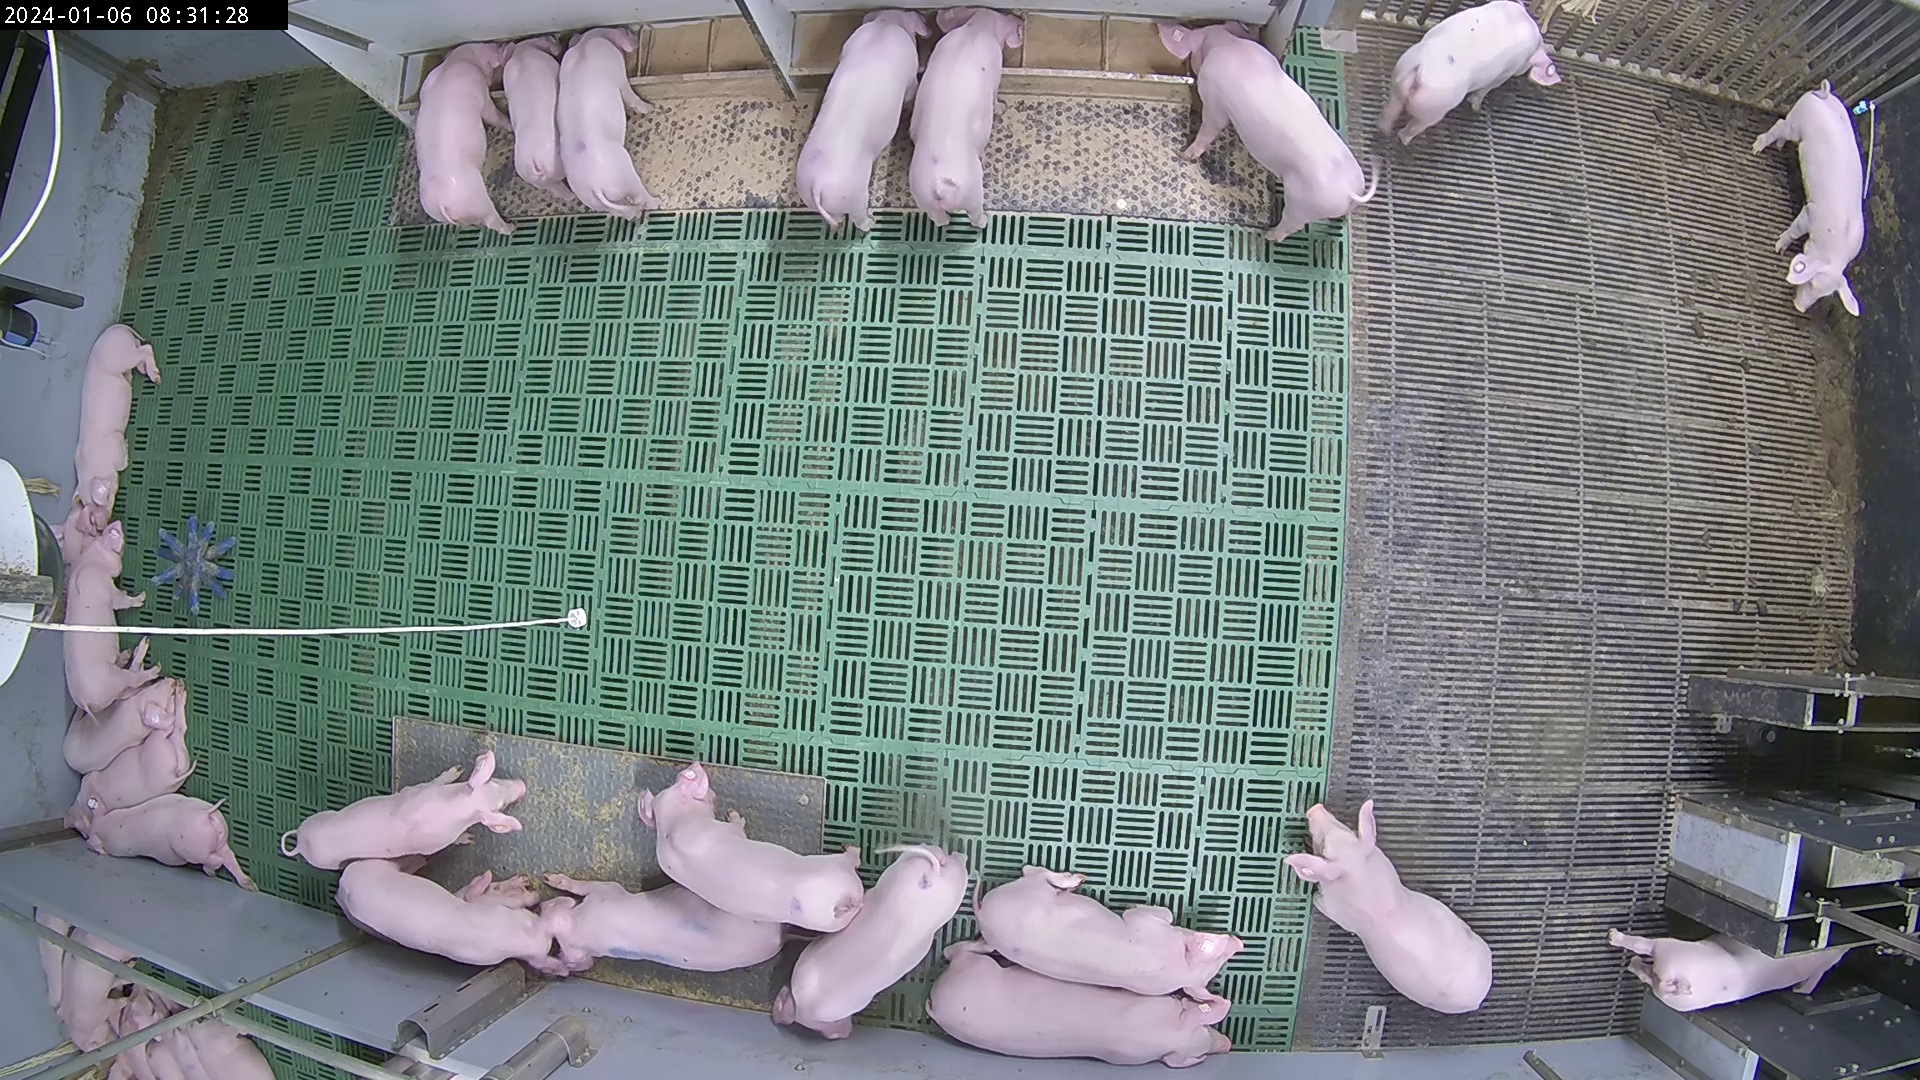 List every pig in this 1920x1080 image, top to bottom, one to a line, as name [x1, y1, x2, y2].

pig [1379, 2, 1562, 144]
pig [908, 5, 1024, 229]
pig [794, 9, 931, 233]
pig [1159, 17, 1375, 246]
pig [556, 27, 664, 221]
pig [503, 36, 573, 202]
pig [415, 43, 517, 234]
pig [1751, 76, 1868, 318]
pig [69, 320, 158, 533]
pig [47, 501, 101, 564]
pig [62, 518, 160, 723]
pig [62, 675, 175, 773]
pig [60, 678, 196, 838]
pig [279, 744, 530, 874]
pig [636, 759, 870, 933]
pig [73, 792, 255, 891]
pig [1280, 797, 1495, 1019]
pig [773, 844, 973, 1042]
pig [338, 854, 574, 978]
pig [334, 855, 541, 945]
pig [970, 866, 1244, 1000]
pig [531, 871, 826, 971]
pig [34, 907, 69, 1017]
pig [1608, 923, 1849, 1010]
pig [60, 927, 137, 1068]
pig [924, 940, 1230, 1068]
pig [119, 984, 158, 1080]
pig [184, 1015, 276, 1080]
pig [162, 1024, 214, 1080]
pig [146, 1038, 186, 1080]